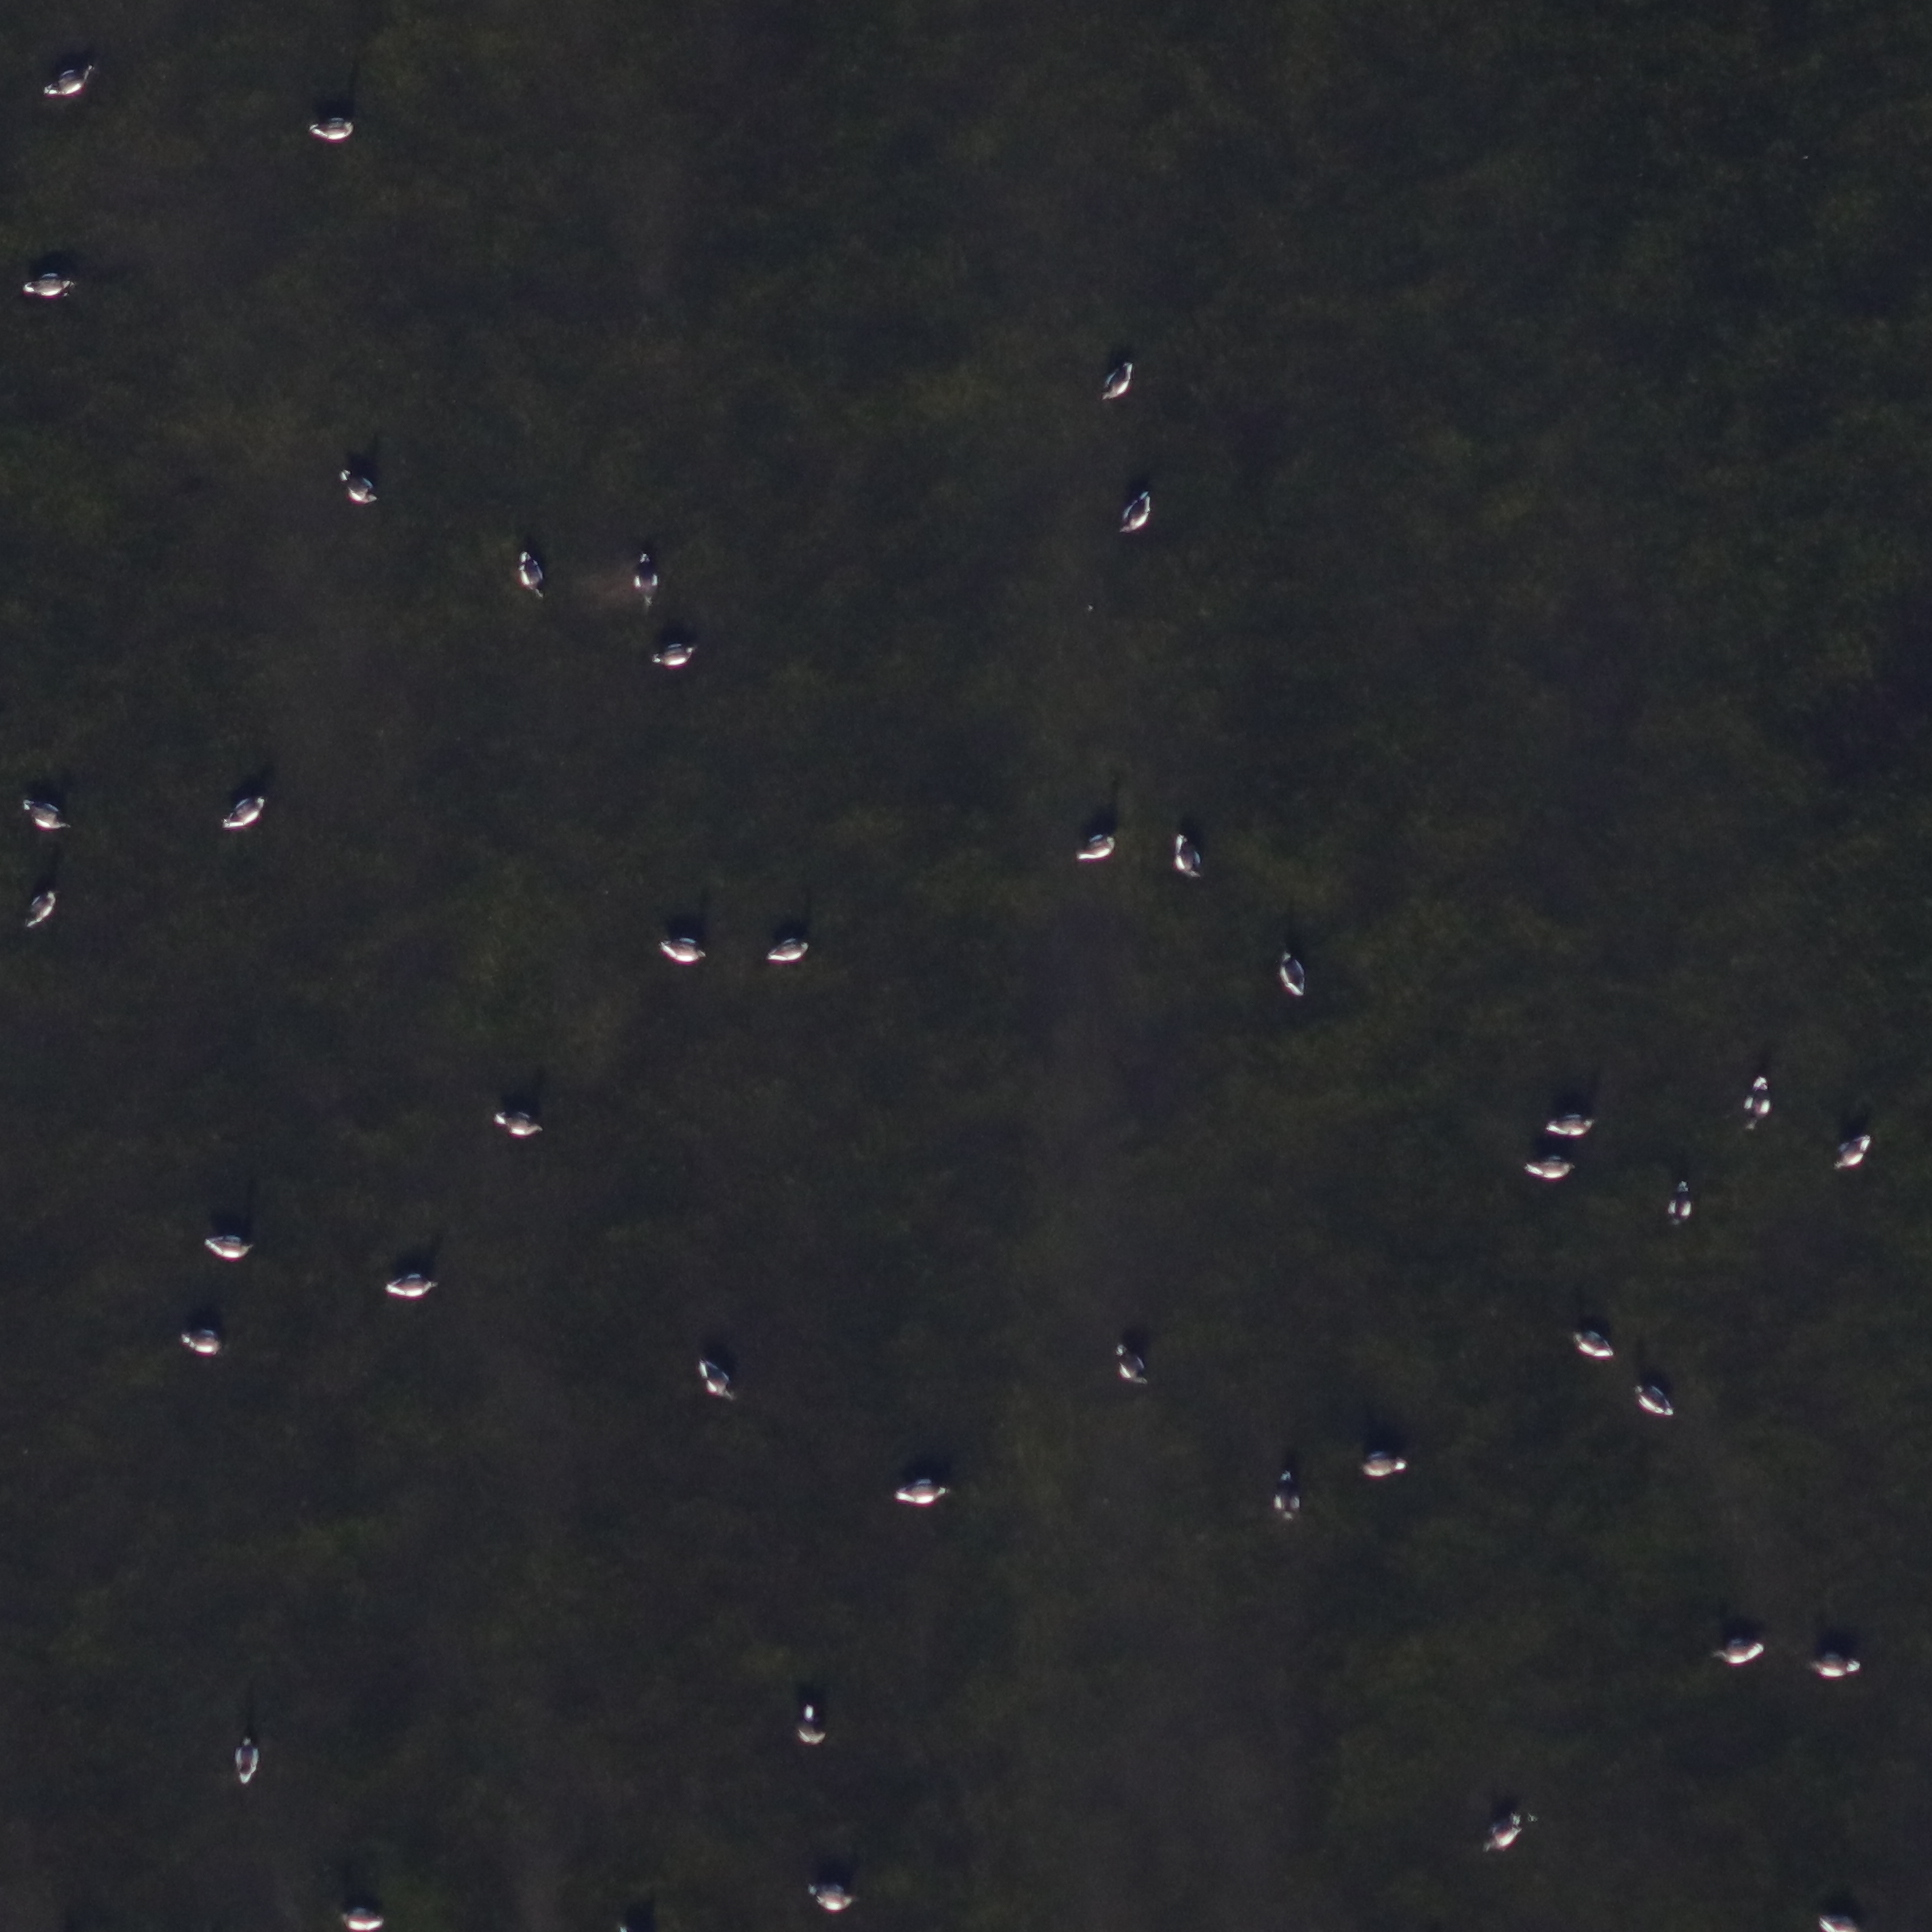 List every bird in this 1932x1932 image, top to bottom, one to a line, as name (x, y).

brant (70, 81)
brant (331, 126)
brant (49, 284)
brant (1116, 380)
brant (359, 486)
brant (1136, 512)
brant (533, 572)
brant (646, 577)
brant (673, 655)
brant (243, 811)
brant (45, 814)
brant (1096, 845)
brant (1188, 858)
brant (40, 907)
brant (682, 948)
brant (788, 950)
brant (1293, 971)
brant (1758, 1103)
brant (519, 1121)
brant (1573, 1128)
brant (1853, 1150)
brant (1553, 1168)
brant (1682, 1205)
brant (230, 1246)
brant (412, 1284)
brant (205, 1340)
brant (1594, 1343)
brant (1132, 1365)
brant (719, 1379)
brant (1654, 1399)
brant (1383, 1464)
brant (920, 1490)
brant (1288, 1498)
brant (1740, 1649)
brant (1833, 1665)
brant (810, 1726)
brant (247, 1759)
brant (1509, 1832)
brant (831, 1895)
brant (359, 1917)
brant (1843, 1928)